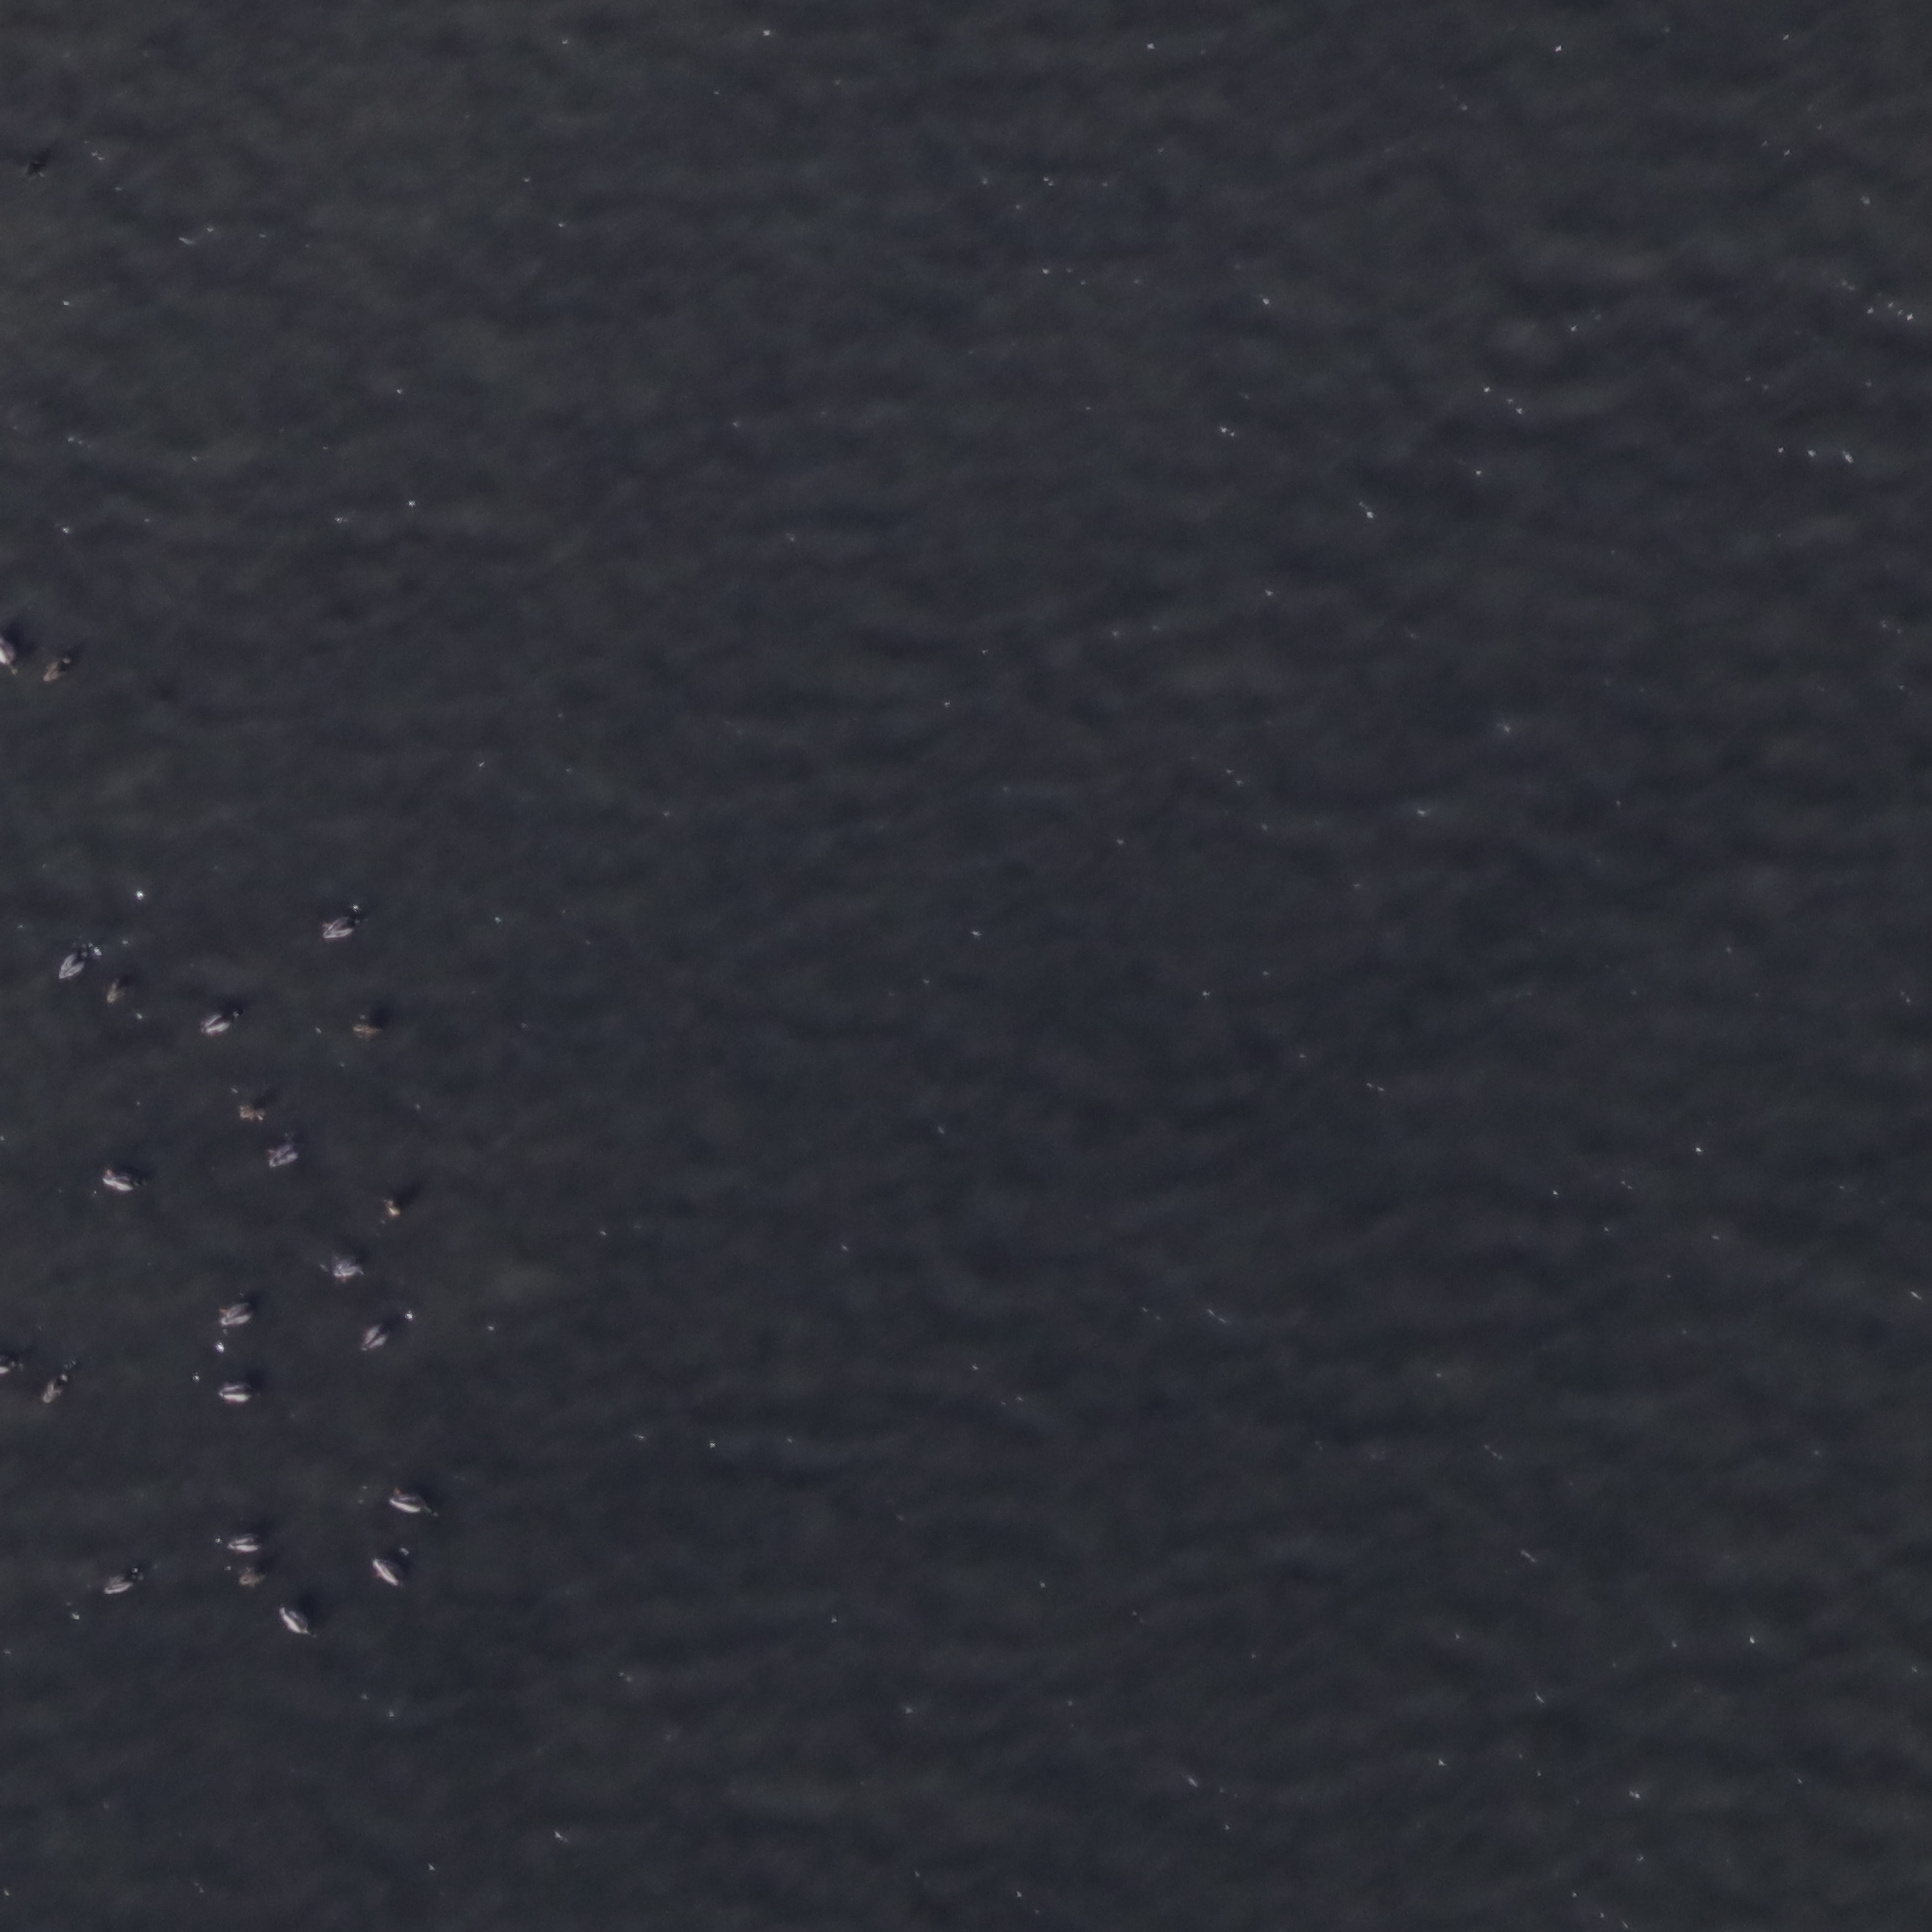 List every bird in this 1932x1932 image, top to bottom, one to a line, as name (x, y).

other bird (2, 651)
other bird (55, 669)
other bird (345, 926)
other bird (75, 963)
other bird (122, 987)
other bird (218, 1020)
other bird (369, 1029)
other bird (251, 1107)
other bird (285, 1154)
other bird (122, 1181)
other bird (392, 1206)
other bird (345, 1264)
other bird (239, 1316)
other bird (377, 1334)
other bird (58, 1383)
other bird (240, 1389)
other bird (408, 1500)
other bird (246, 1541)
other bird (252, 1570)
other bird (390, 1570)
other bird (123, 1580)
other bird (299, 1620)